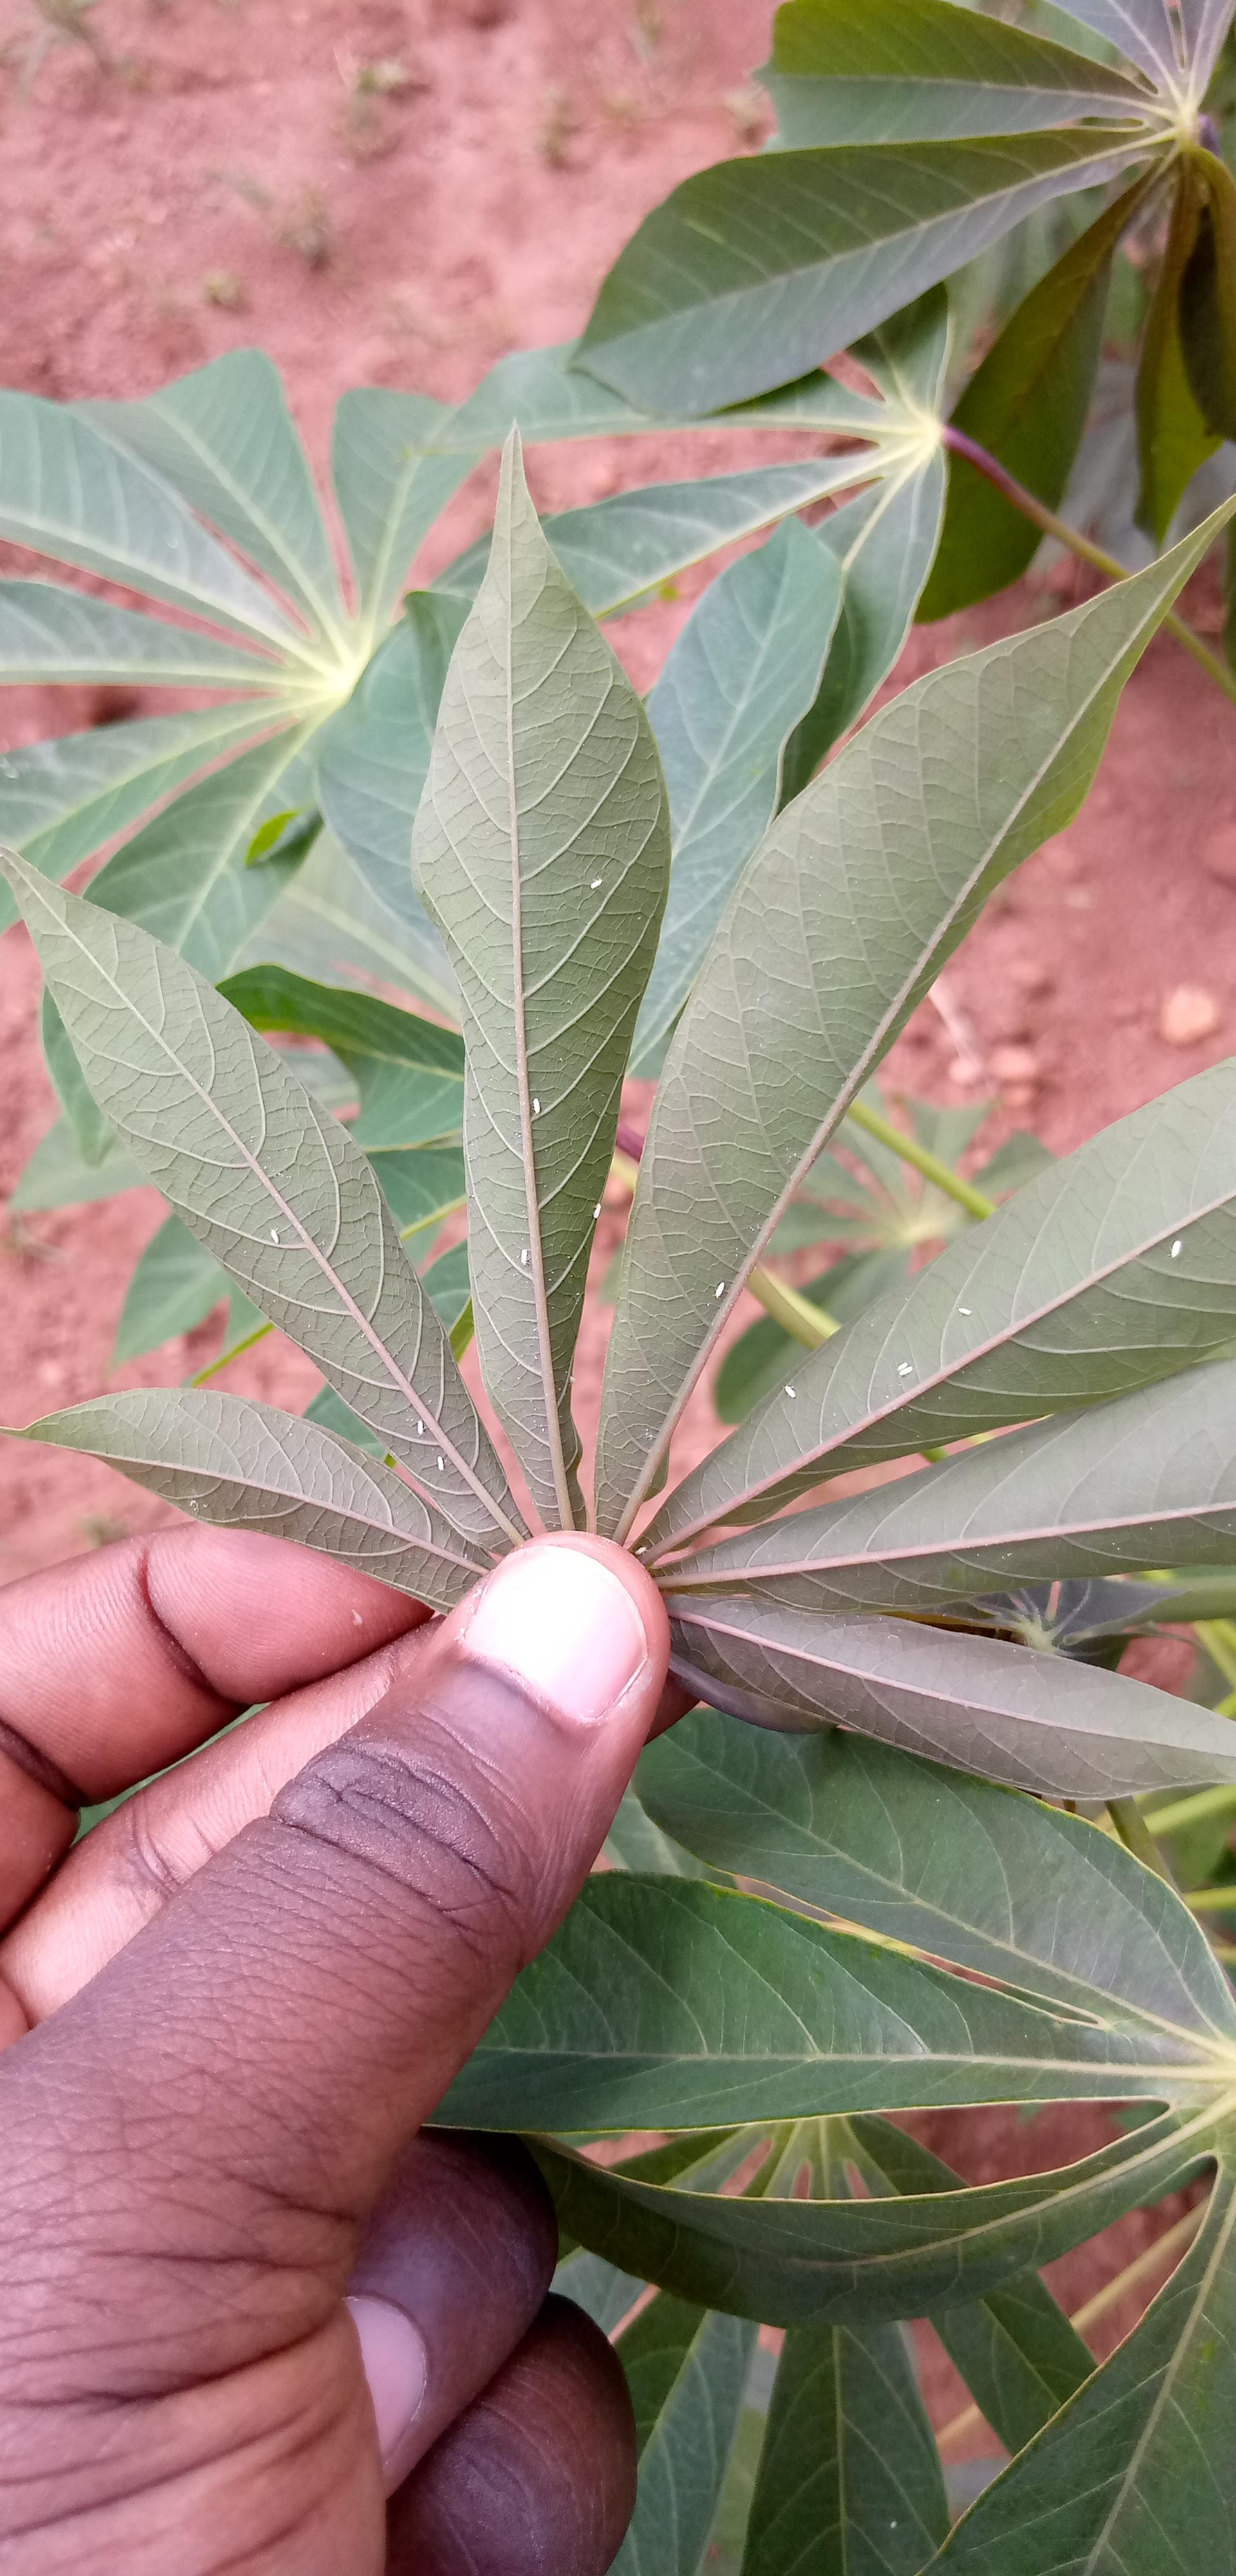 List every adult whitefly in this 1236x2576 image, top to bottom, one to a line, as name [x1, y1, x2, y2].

whitefly [586, 876, 605, 891]
whitefly [530, 1097, 542, 1115]
whitefly [591, 1201, 603, 1221]
whitefly [268, 1227, 281, 1244]
whitefly [1166, 1236, 1186, 1262]
whitefly [519, 1245, 532, 1268]
whitefly [711, 1280, 727, 1299]
whitefly [955, 1305, 974, 1317]
whitefly [896, 1361, 908, 1372]
whitefly [899, 1365, 914, 1378]
whitefly [567, 1374, 578, 1385]
whitefly [782, 1385, 799, 1400]
whitefly [416, 1418, 429, 1437]
whitefly [433, 1454, 447, 1472]
whitefly [633, 1545, 648, 1557]